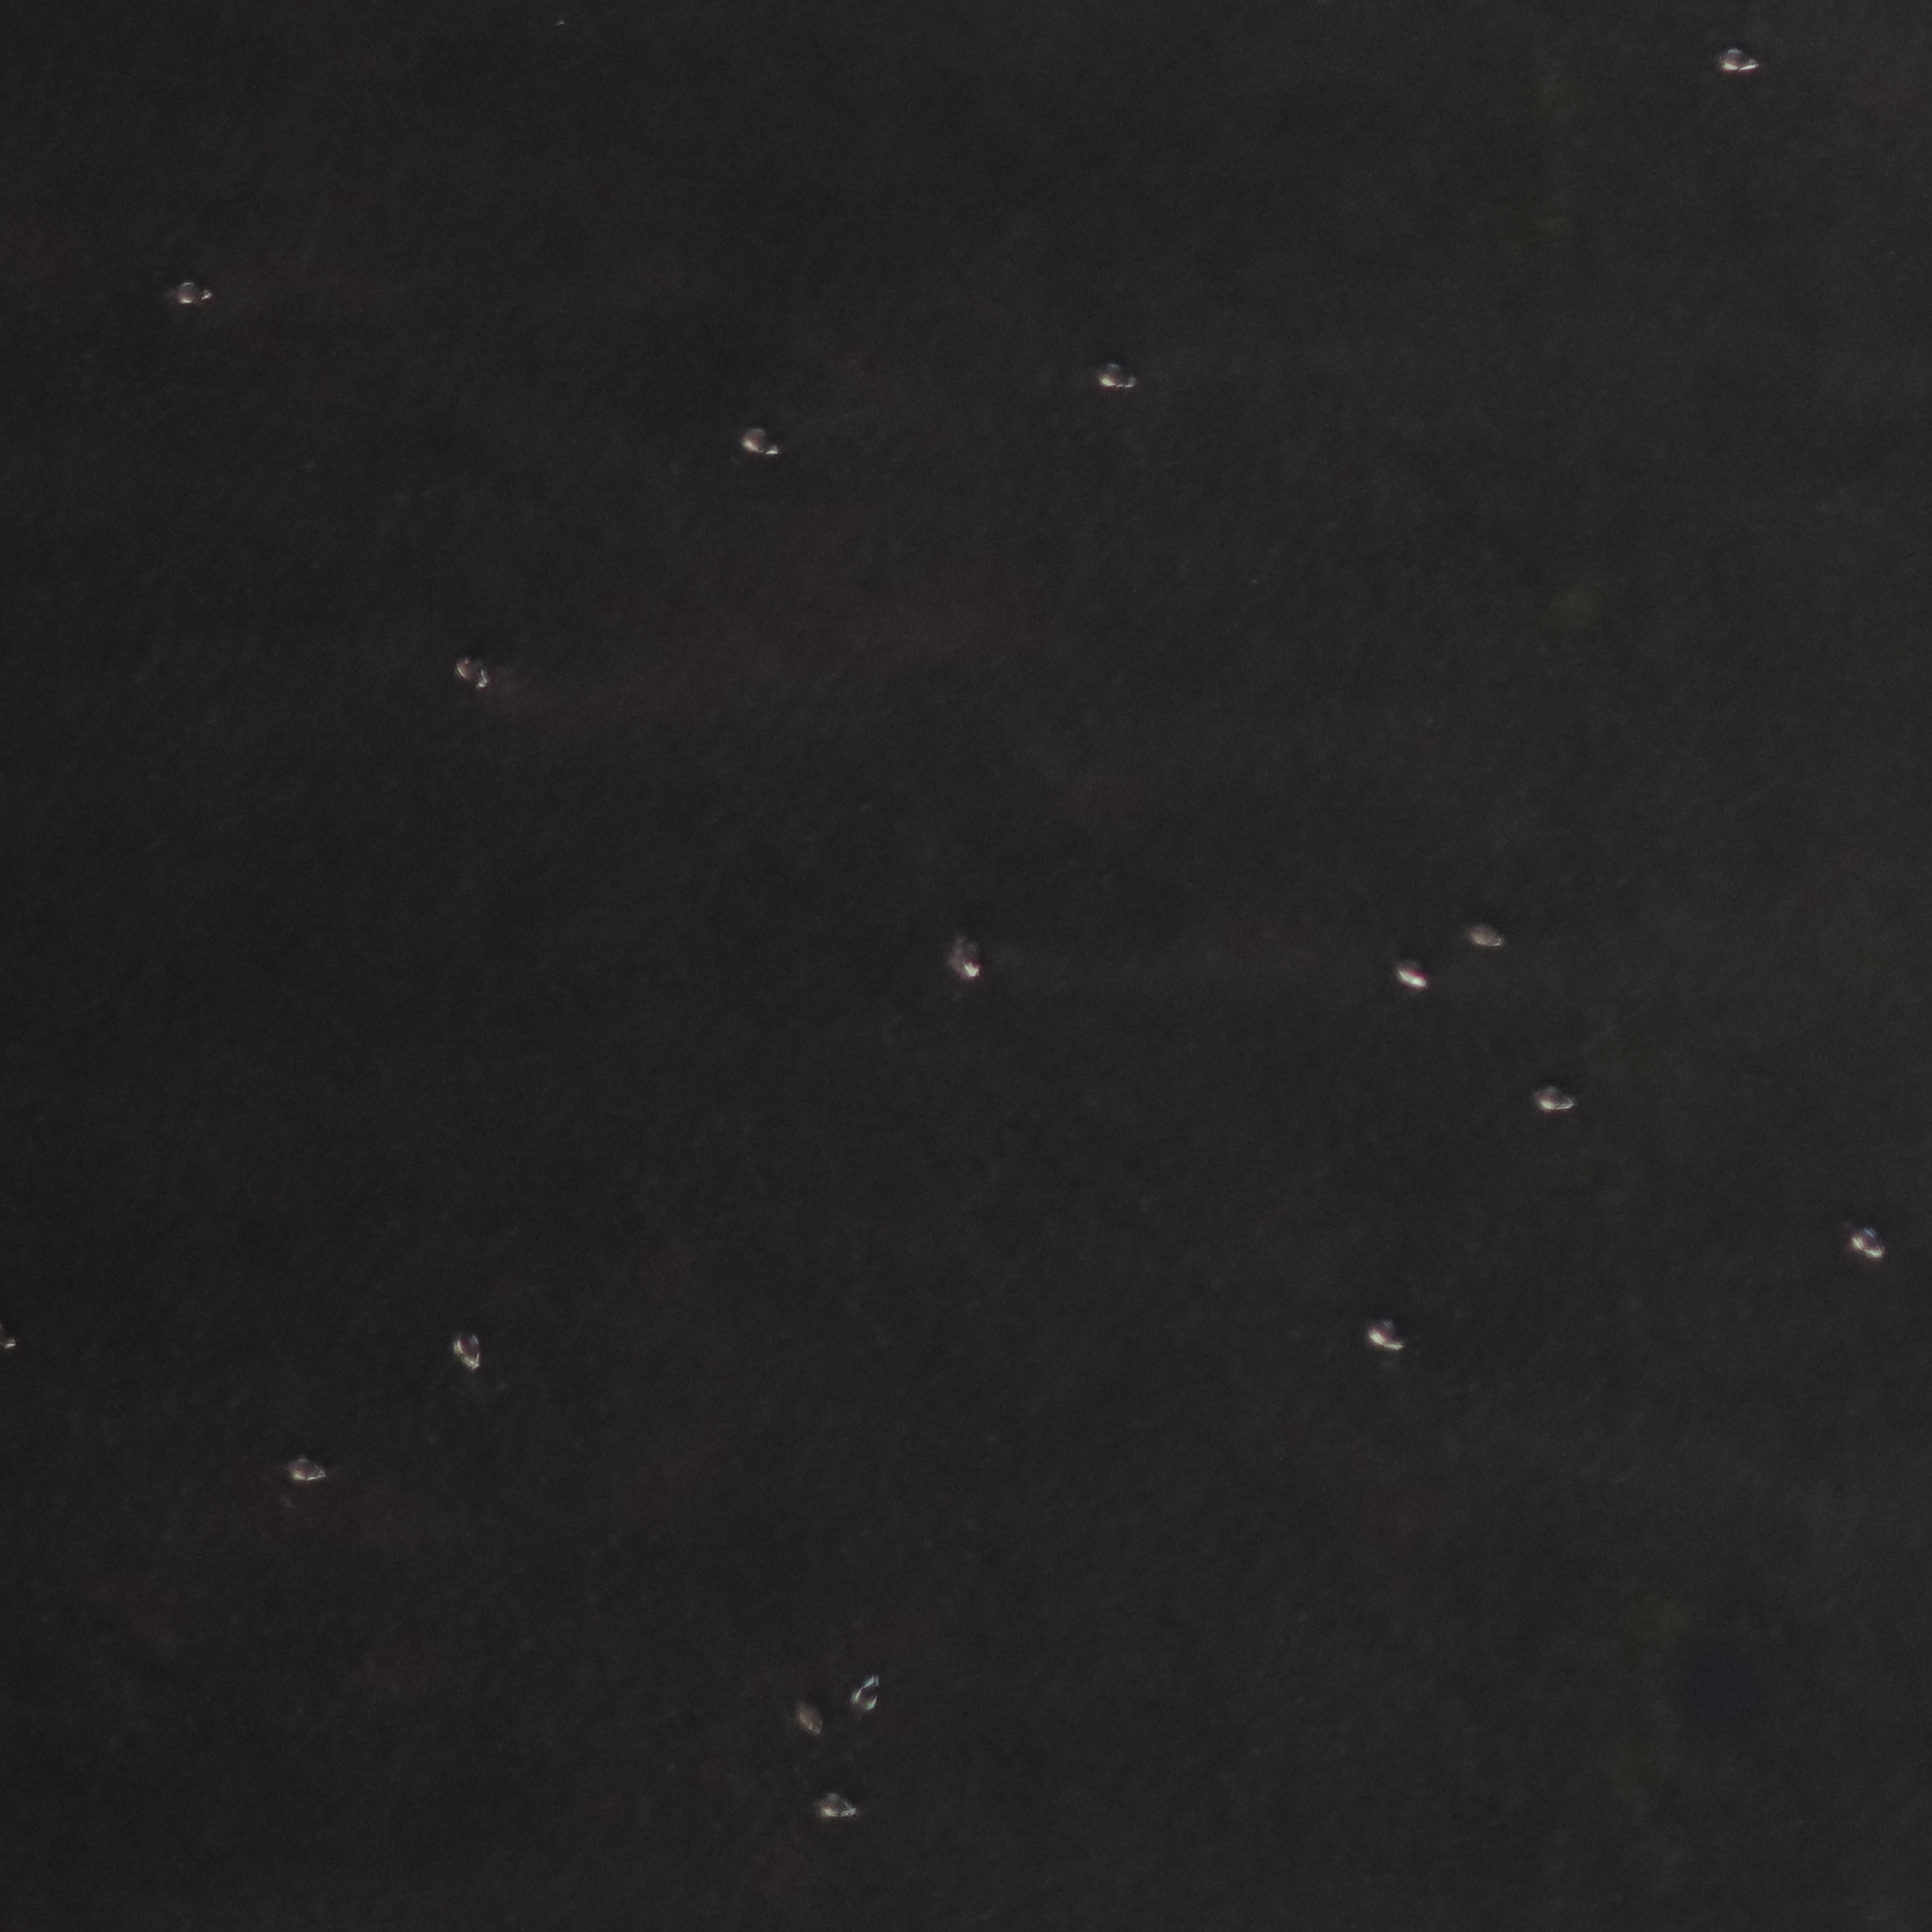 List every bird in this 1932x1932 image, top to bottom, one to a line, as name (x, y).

brant (1737, 59)
brant (191, 293)
brant (1114, 377)
brant (759, 442)
brant (473, 672)
brant (1488, 938)
brant (960, 957)
brant (1414, 971)
brant (1552, 1098)
brant (1873, 1247)
brant (1381, 1339)
brant (467, 1349)
brant (306, 1468)
brant (865, 1695)
brant (809, 1722)
brant (836, 1805)